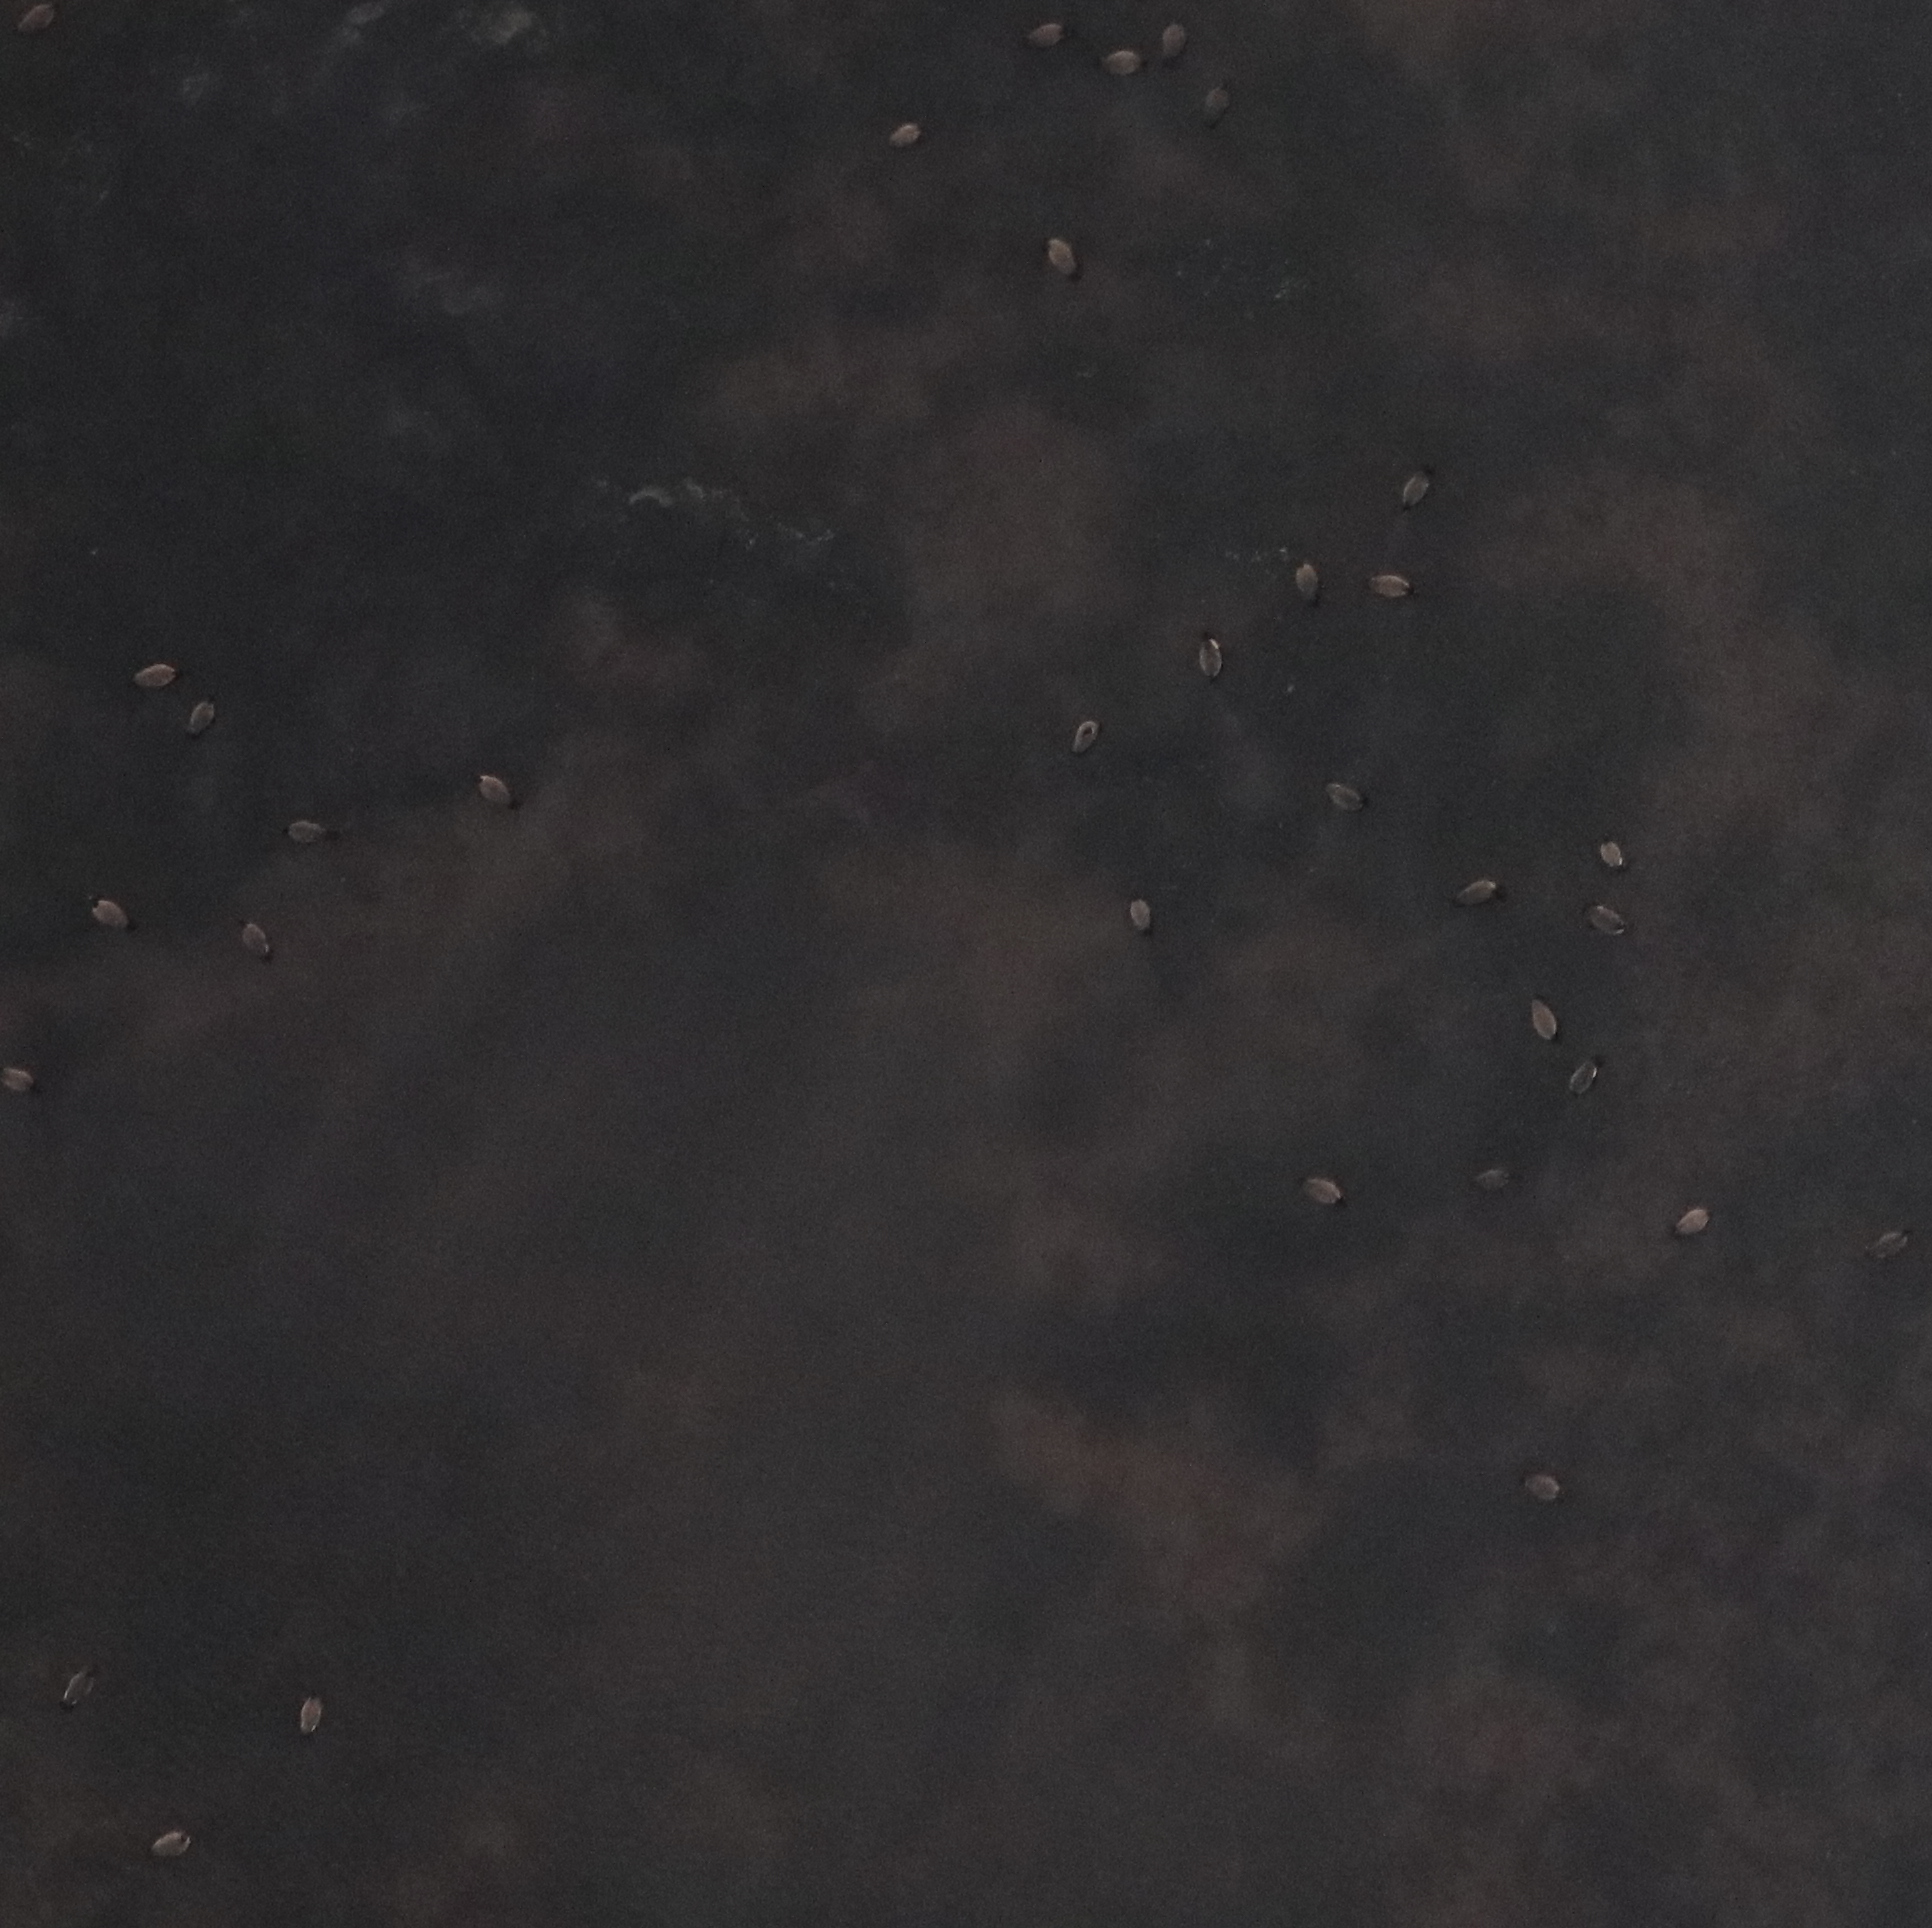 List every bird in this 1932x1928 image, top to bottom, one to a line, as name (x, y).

Canada goose (37, 18)
Canada goose (1048, 34)
Canada goose (1173, 38)
Canada goose (1122, 63)
Canada goose (1214, 102)
Canada goose (905, 134)
Canada goose (1062, 257)
Canada goose (1415, 490)
Canada goose (1308, 580)
Canada goose (1392, 586)
Canada goose (1211, 658)
Canada goose (156, 676)
Canada goose (202, 716)
Canada goose (1088, 737)
Canada goose (495, 789)
Canada goose (1344, 796)
Canada goose (309, 831)
Canada goose (1613, 855)
Canada goose (1479, 892)
Canada goose (1142, 913)
Canada goose (109, 914)
Canada goose (1605, 920)
Canada goose (255, 940)
Canada goose (1544, 1020)
Canada goose (1582, 1078)
Canada goose (17, 1080)
Canada goose (1489, 1181)
Canada goose (1323, 1190)
Canada goose (1692, 1225)
Canada goose (1892, 1244)
Canada goose (1542, 1485)
Canada goose (80, 1688)
Canada goose (312, 1714)
Canada goose (171, 1845)